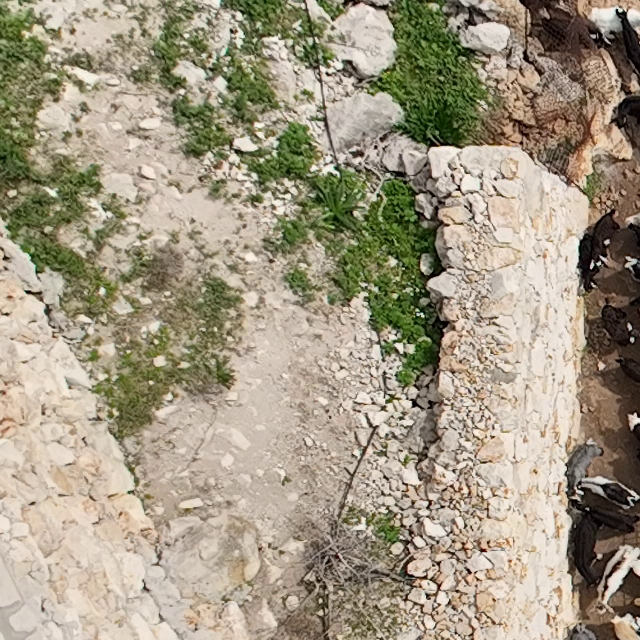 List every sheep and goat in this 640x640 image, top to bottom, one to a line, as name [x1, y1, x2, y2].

goat [587, 5, 639, 41]
goat [614, 10, 639, 73]
goat [612, 96, 639, 137]
goat [626, 208, 639, 233]
goat [589, 210, 619, 271]
goat [628, 224, 639, 259]
goat [579, 232, 597, 291]
goat [625, 257, 639, 283]
goat [629, 285, 639, 311]
goat [601, 305, 639, 346]
goat [616, 357, 639, 397]
goat [626, 413, 639, 476]
goat [564, 439, 603, 499]
goat [575, 475, 639, 507]
goat [571, 499, 639, 532]
goat [571, 517, 598, 589]
goat [595, 545, 638, 614]
goat [629, 560, 639, 594]
goat [612, 612, 639, 639]
goat [570, 622, 596, 639]